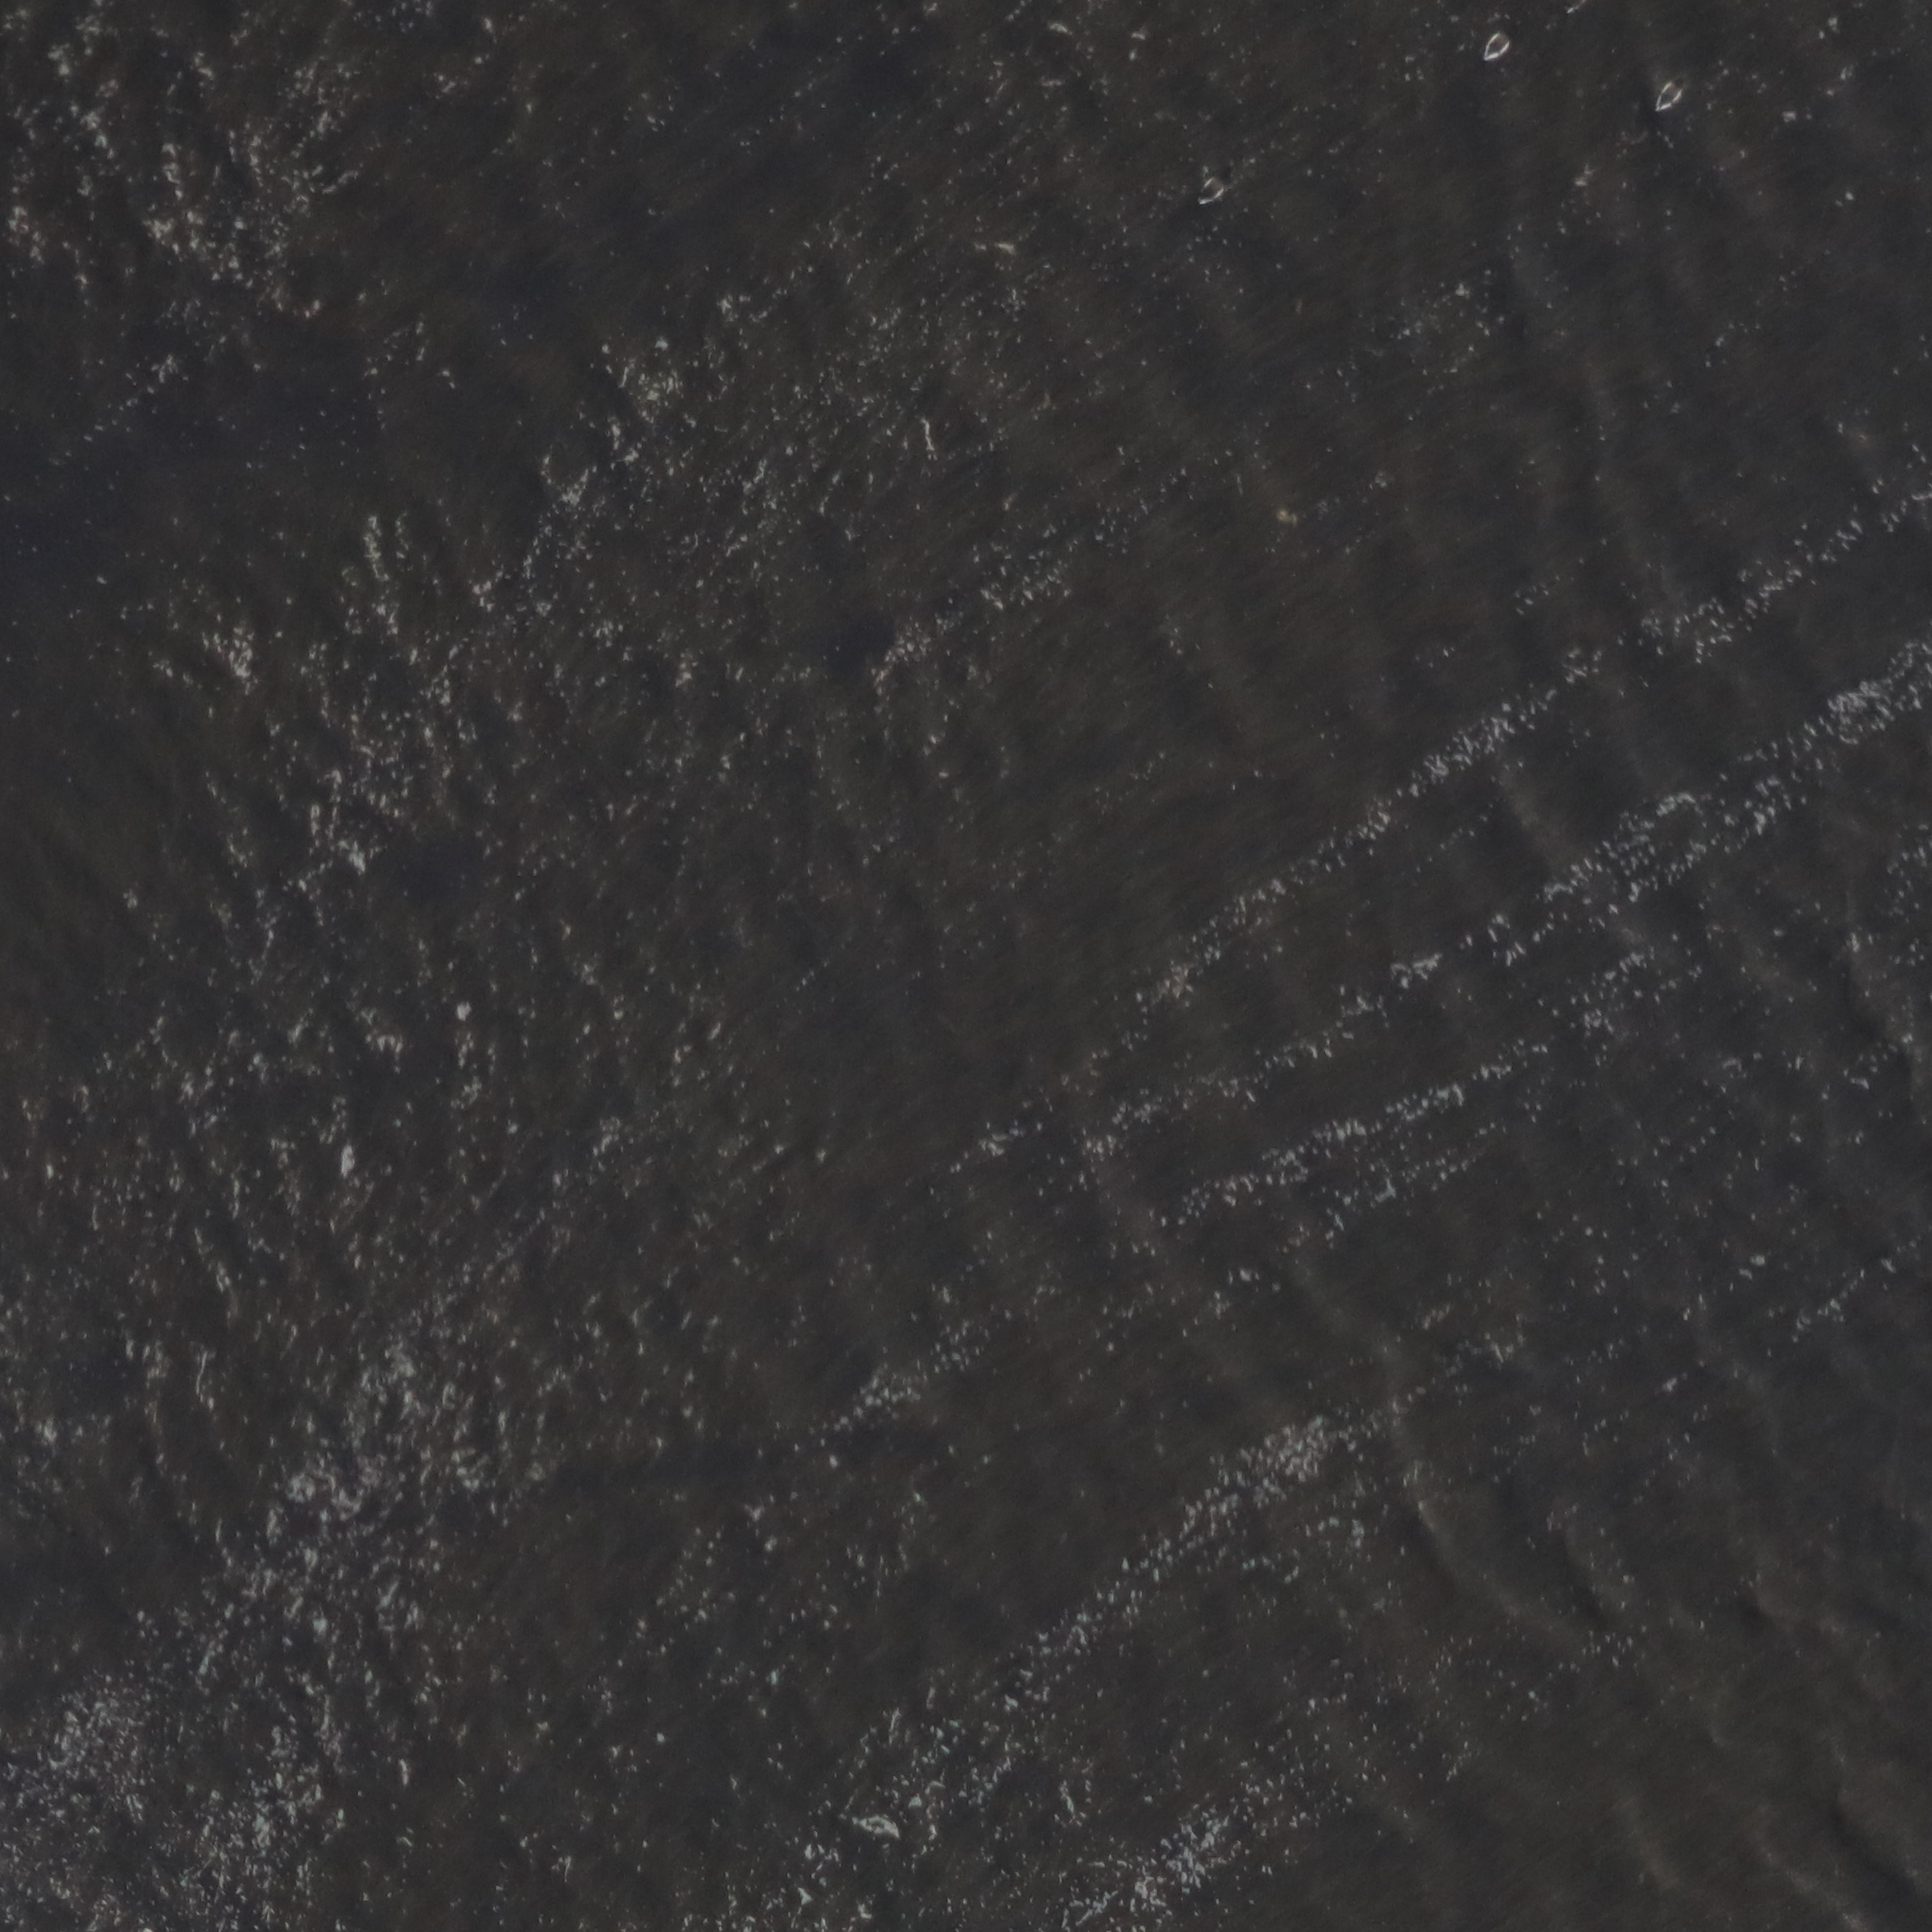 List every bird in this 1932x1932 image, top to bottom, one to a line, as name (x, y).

brant (1492, 40)
brant (1672, 94)
brant (1208, 188)